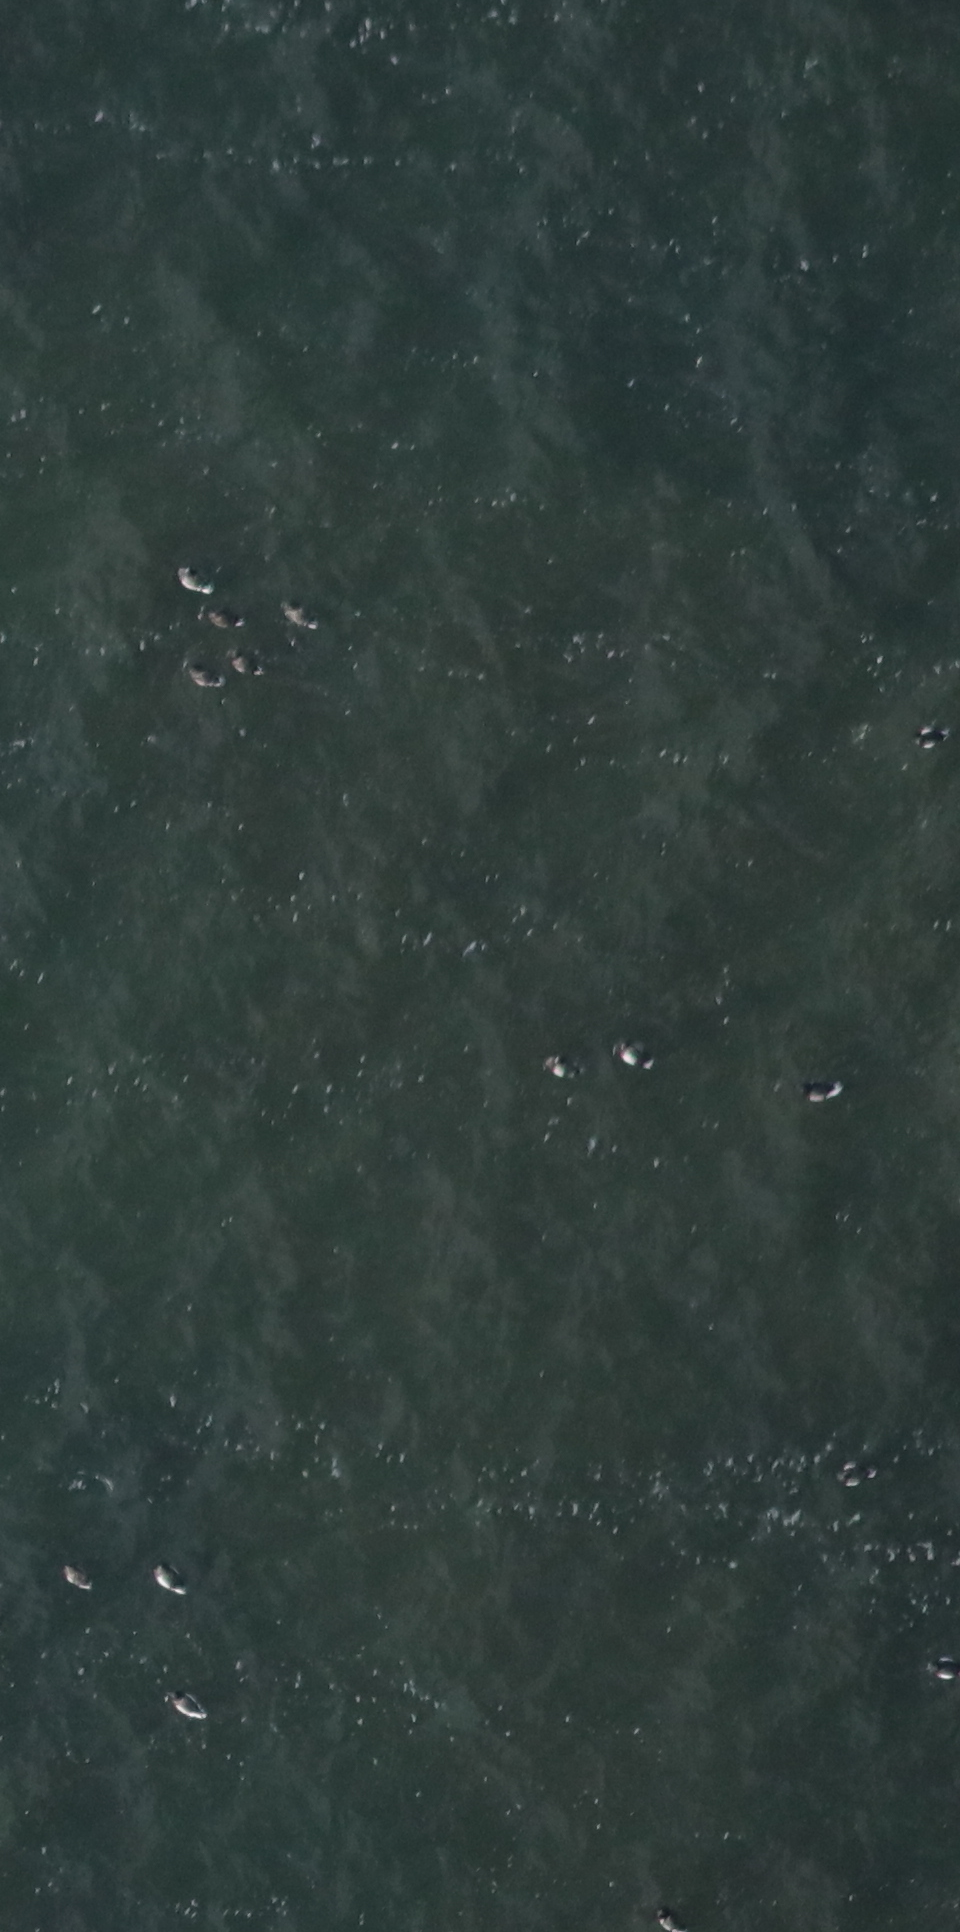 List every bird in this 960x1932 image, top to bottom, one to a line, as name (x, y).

brant (198, 582)
brant (305, 616)
brant (225, 622)
brant (248, 662)
brant (207, 678)
brant (930, 738)
brant (632, 1055)
brant (566, 1069)
brant (820, 1091)
brant (76, 1577)
brant (169, 1578)
brant (938, 1666)
brant (188, 1705)
brant (673, 1924)